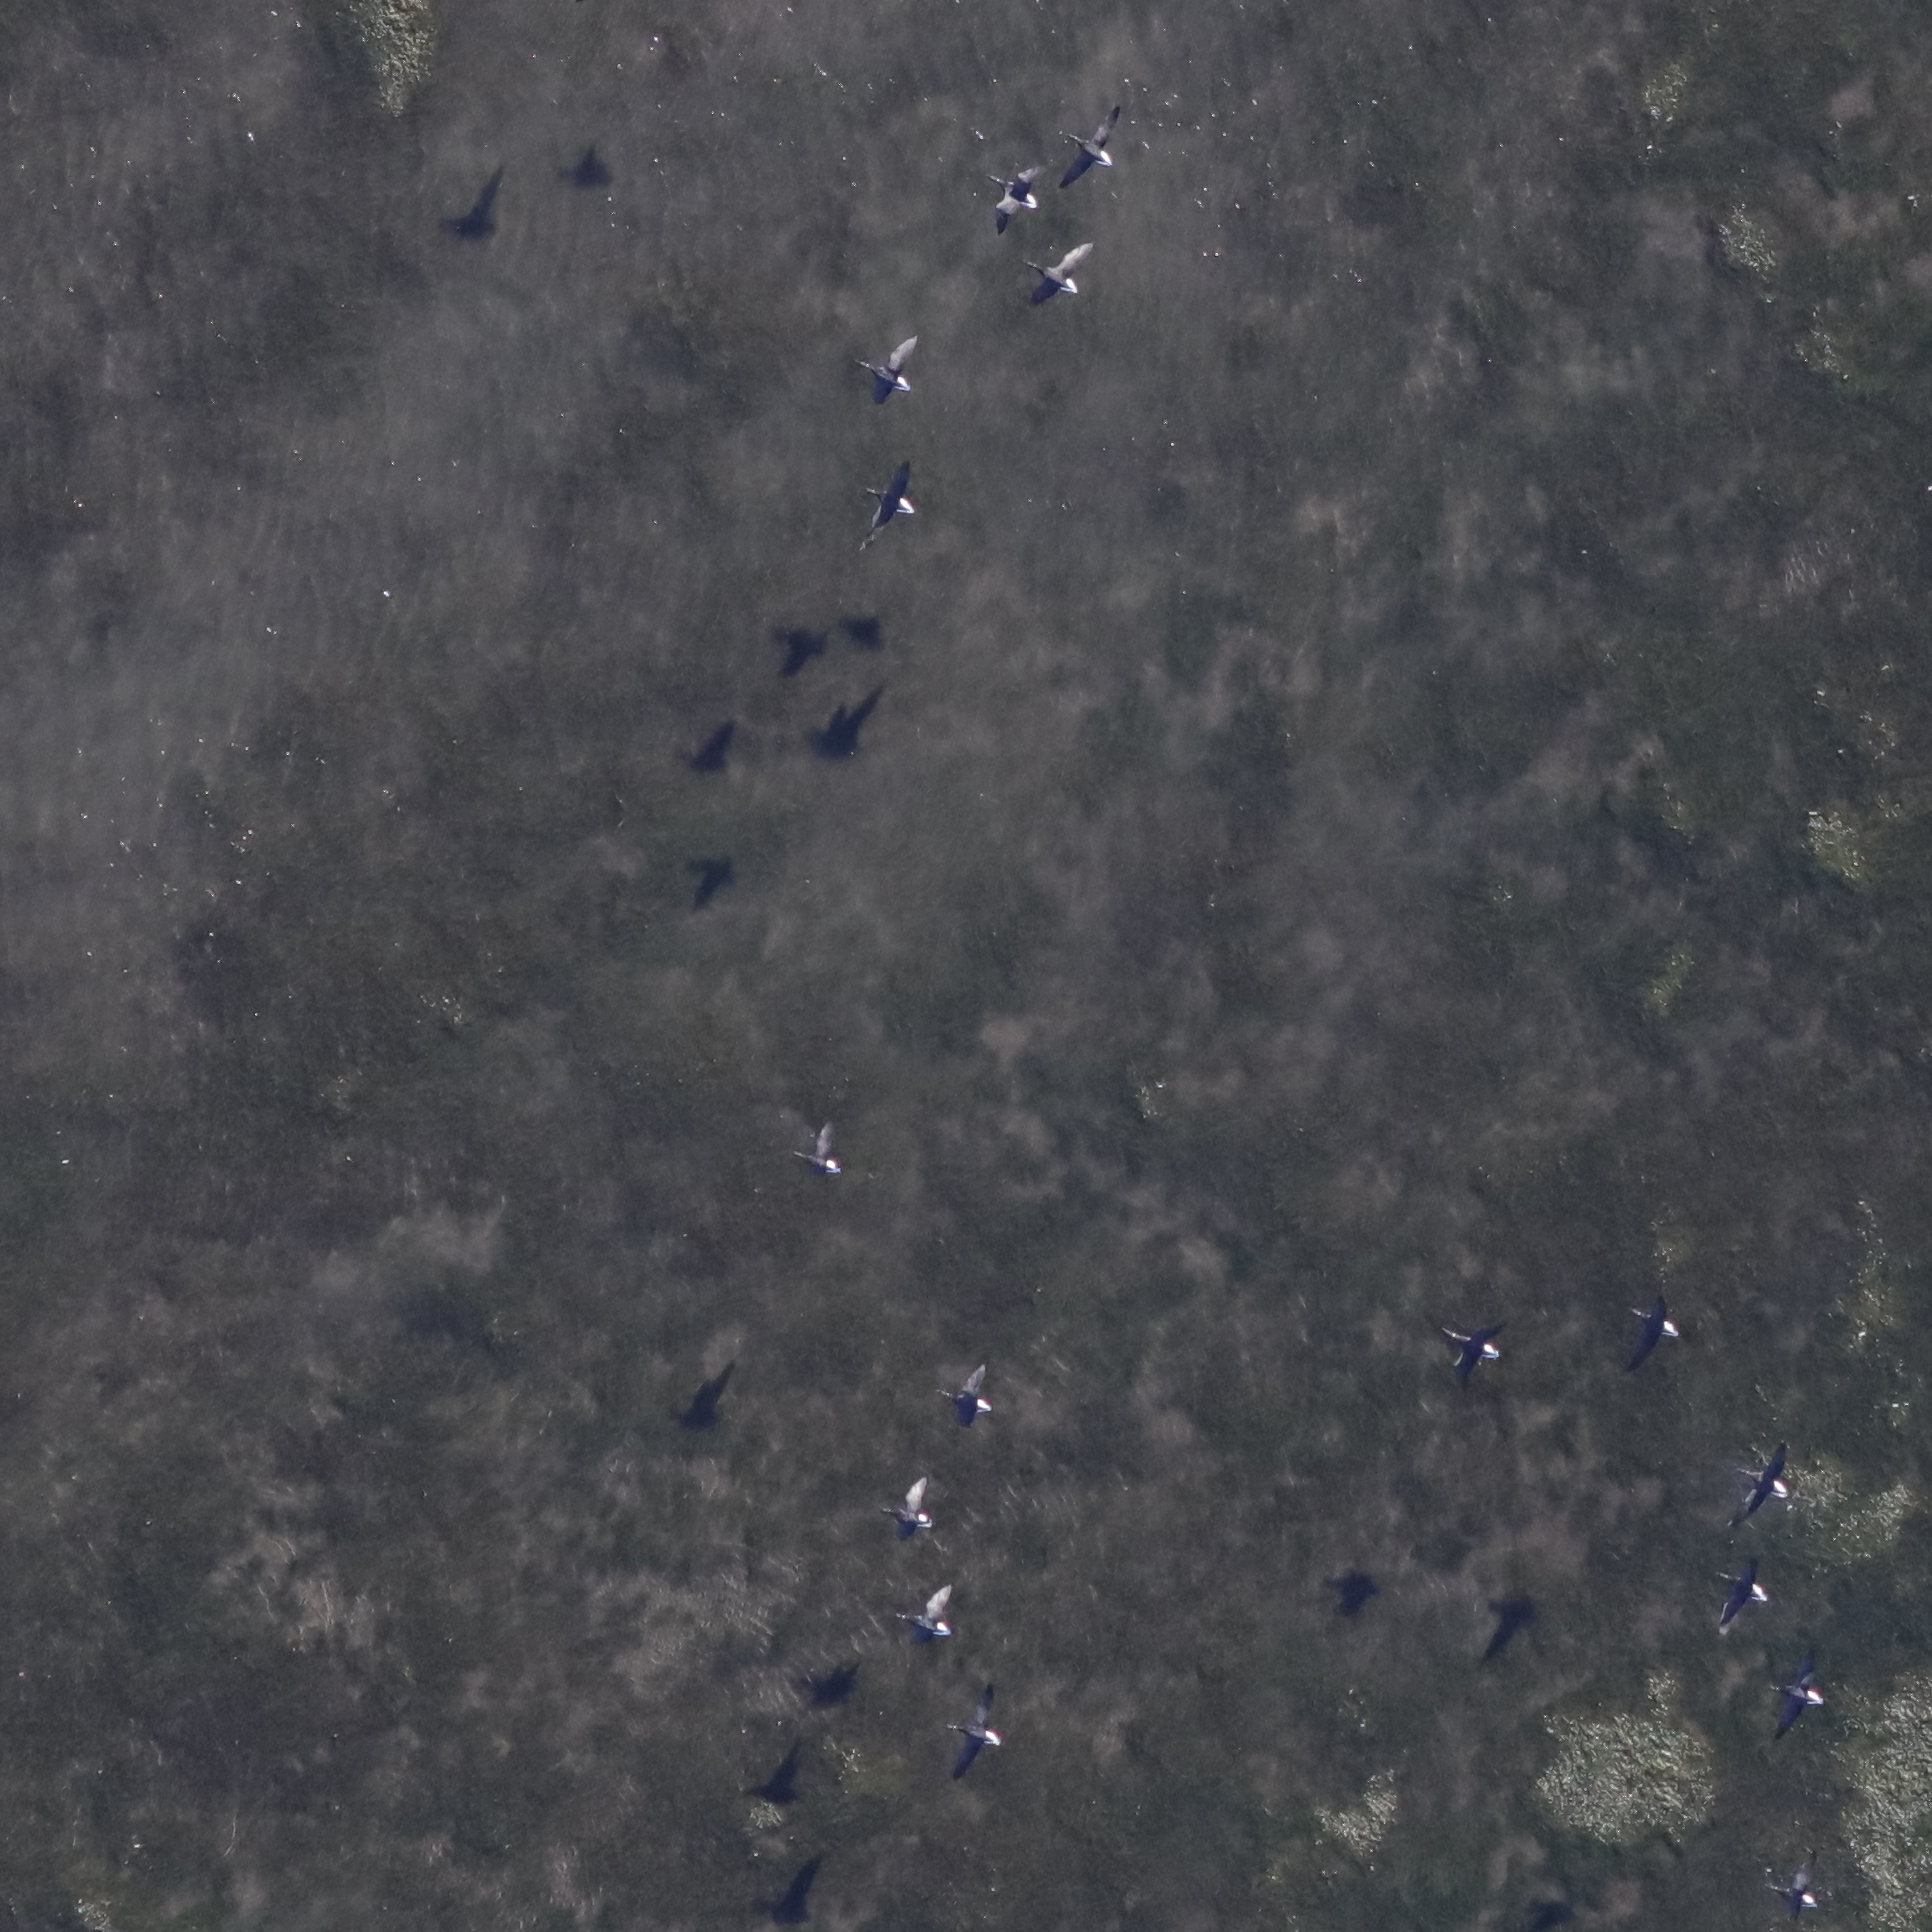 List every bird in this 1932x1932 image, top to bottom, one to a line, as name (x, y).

brant (1090, 133)
brant (1024, 197)
brant (1053, 269)
brant (877, 348)
brant (875, 507)
brant (815, 1163)
brant (1647, 1325)
brant (1470, 1351)
brant (975, 1400)
brant (1756, 1490)
brant (925, 1514)
brant (1734, 1590)
brant (929, 1621)
brant (1791, 1686)
brant (985, 1742)
brant (1782, 1898)